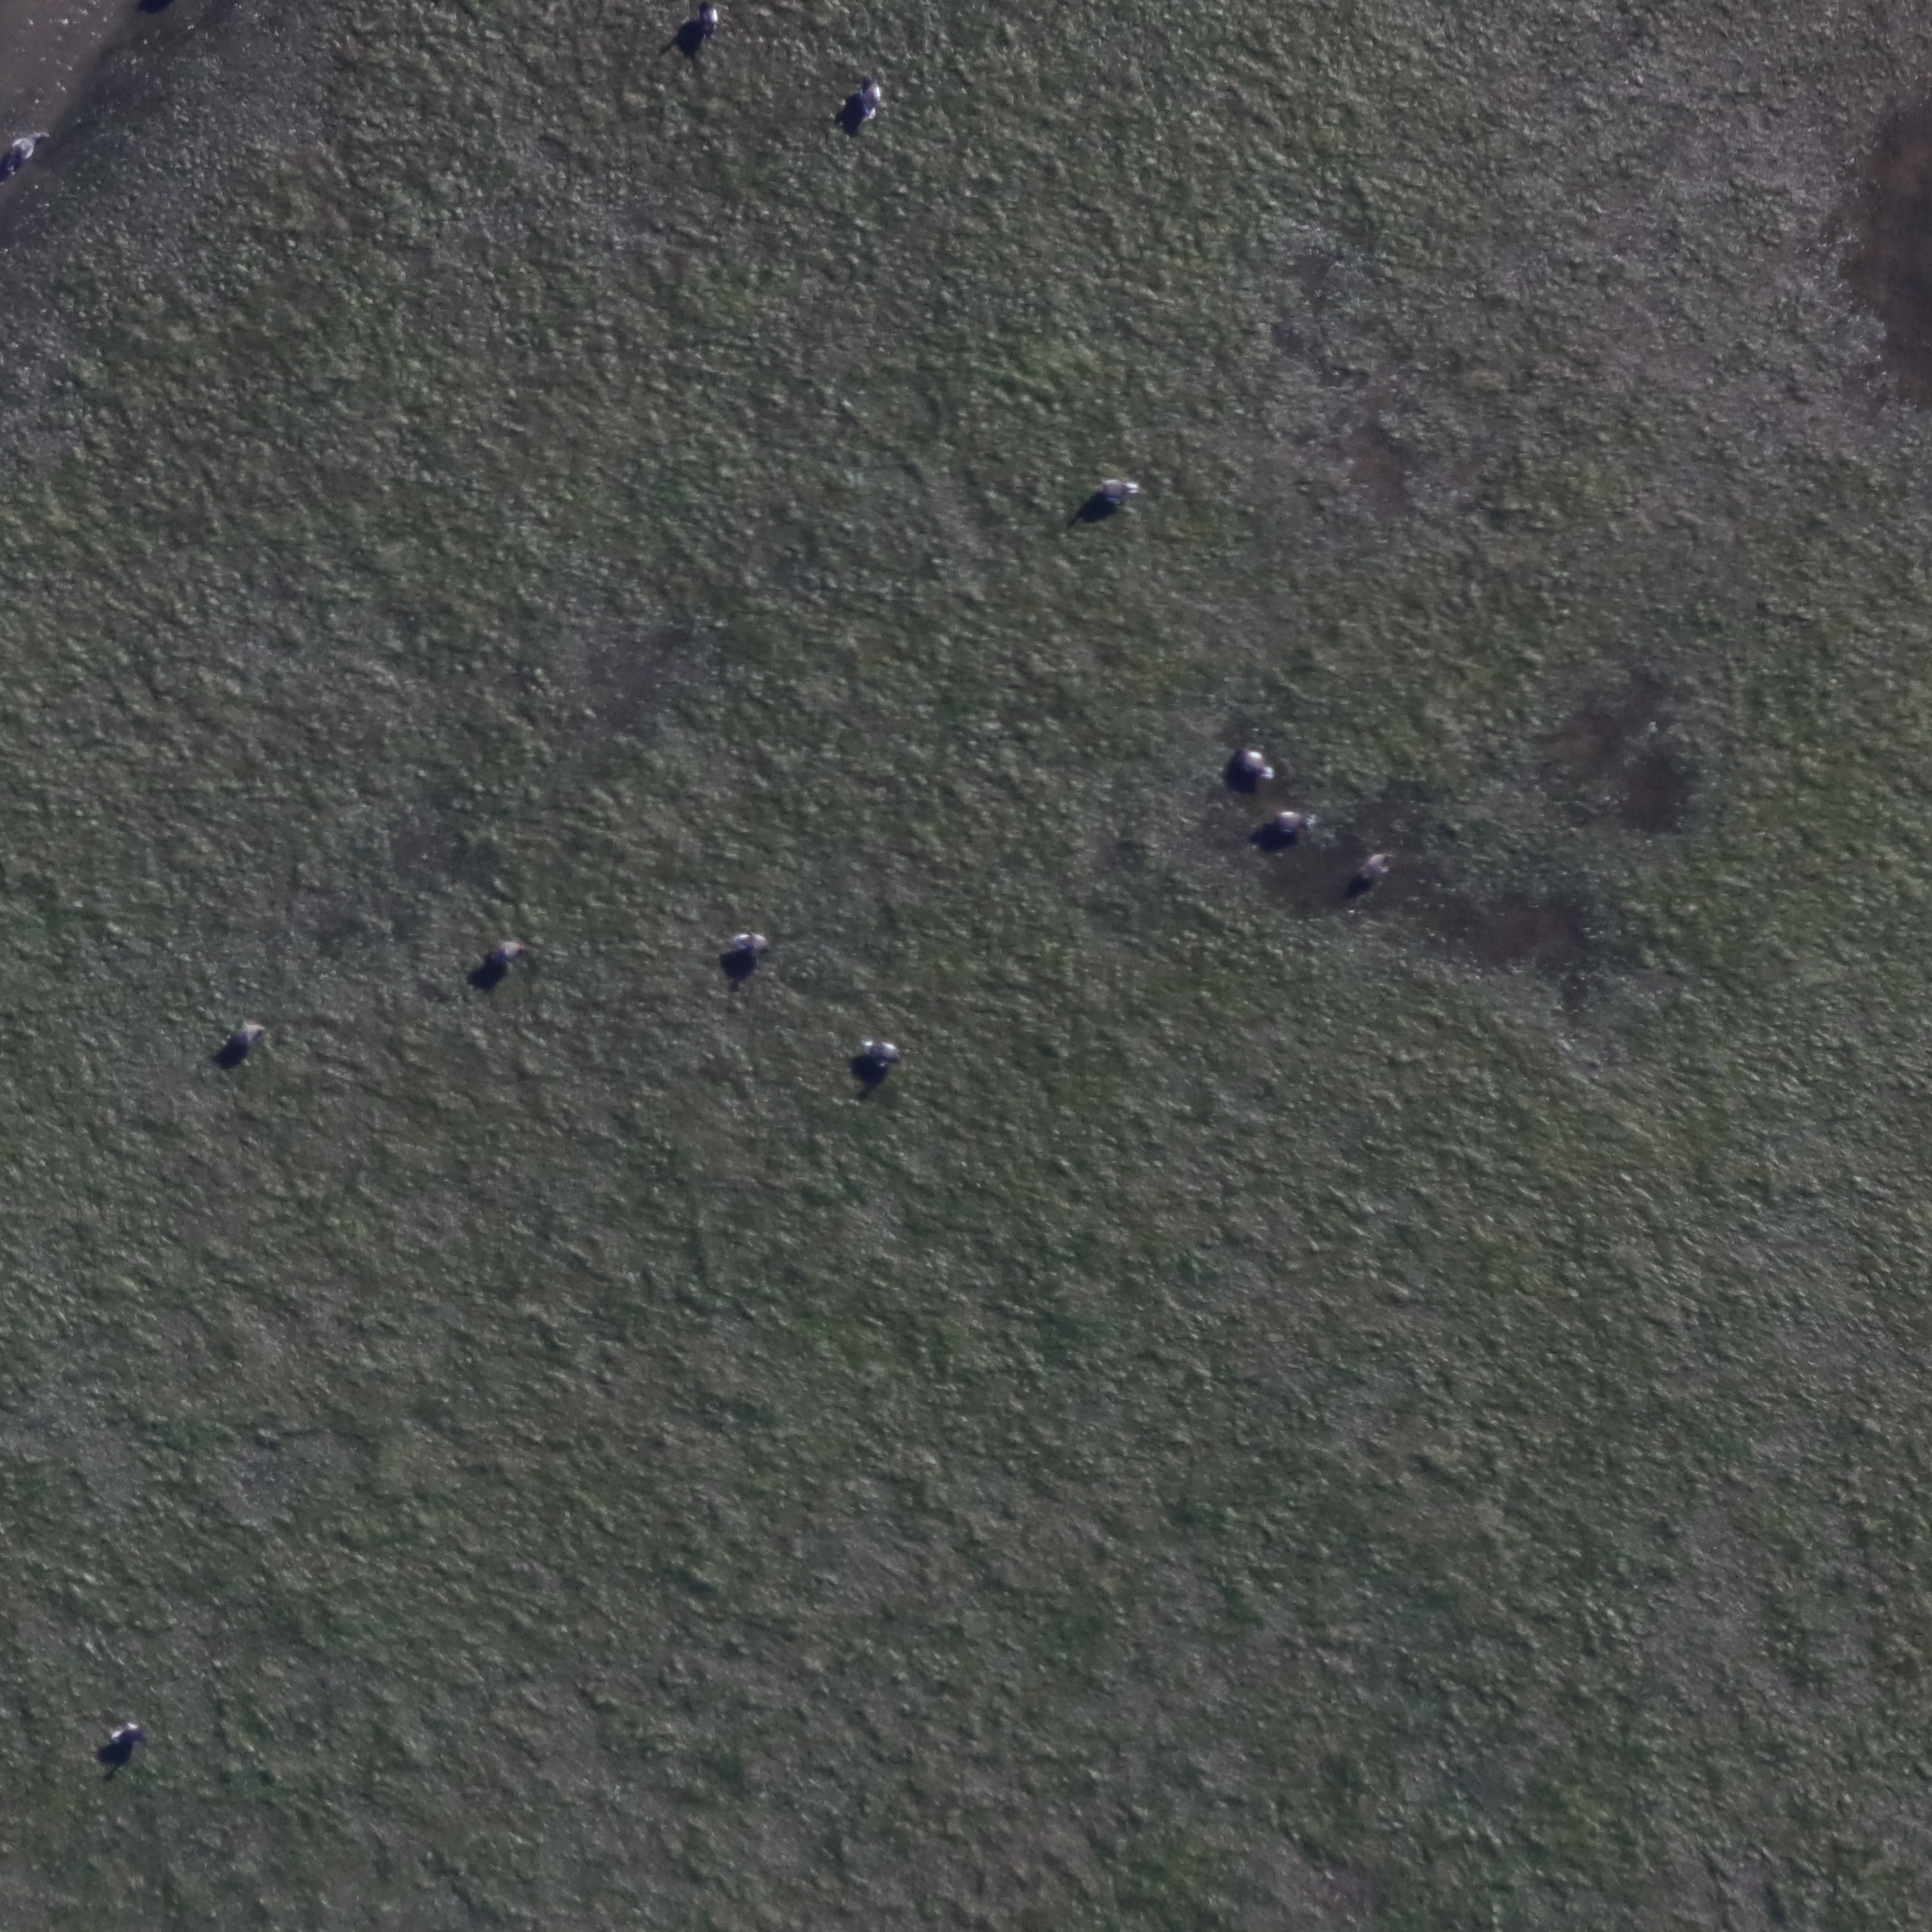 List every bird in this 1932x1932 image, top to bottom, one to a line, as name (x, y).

brant (709, 19)
brant (870, 99)
brant (21, 152)
brant (1117, 490)
brant (1254, 762)
brant (1293, 818)
brant (1376, 870)
brant (756, 949)
brant (503, 952)
brant (244, 1035)
brant (880, 1050)
brant (132, 1737)